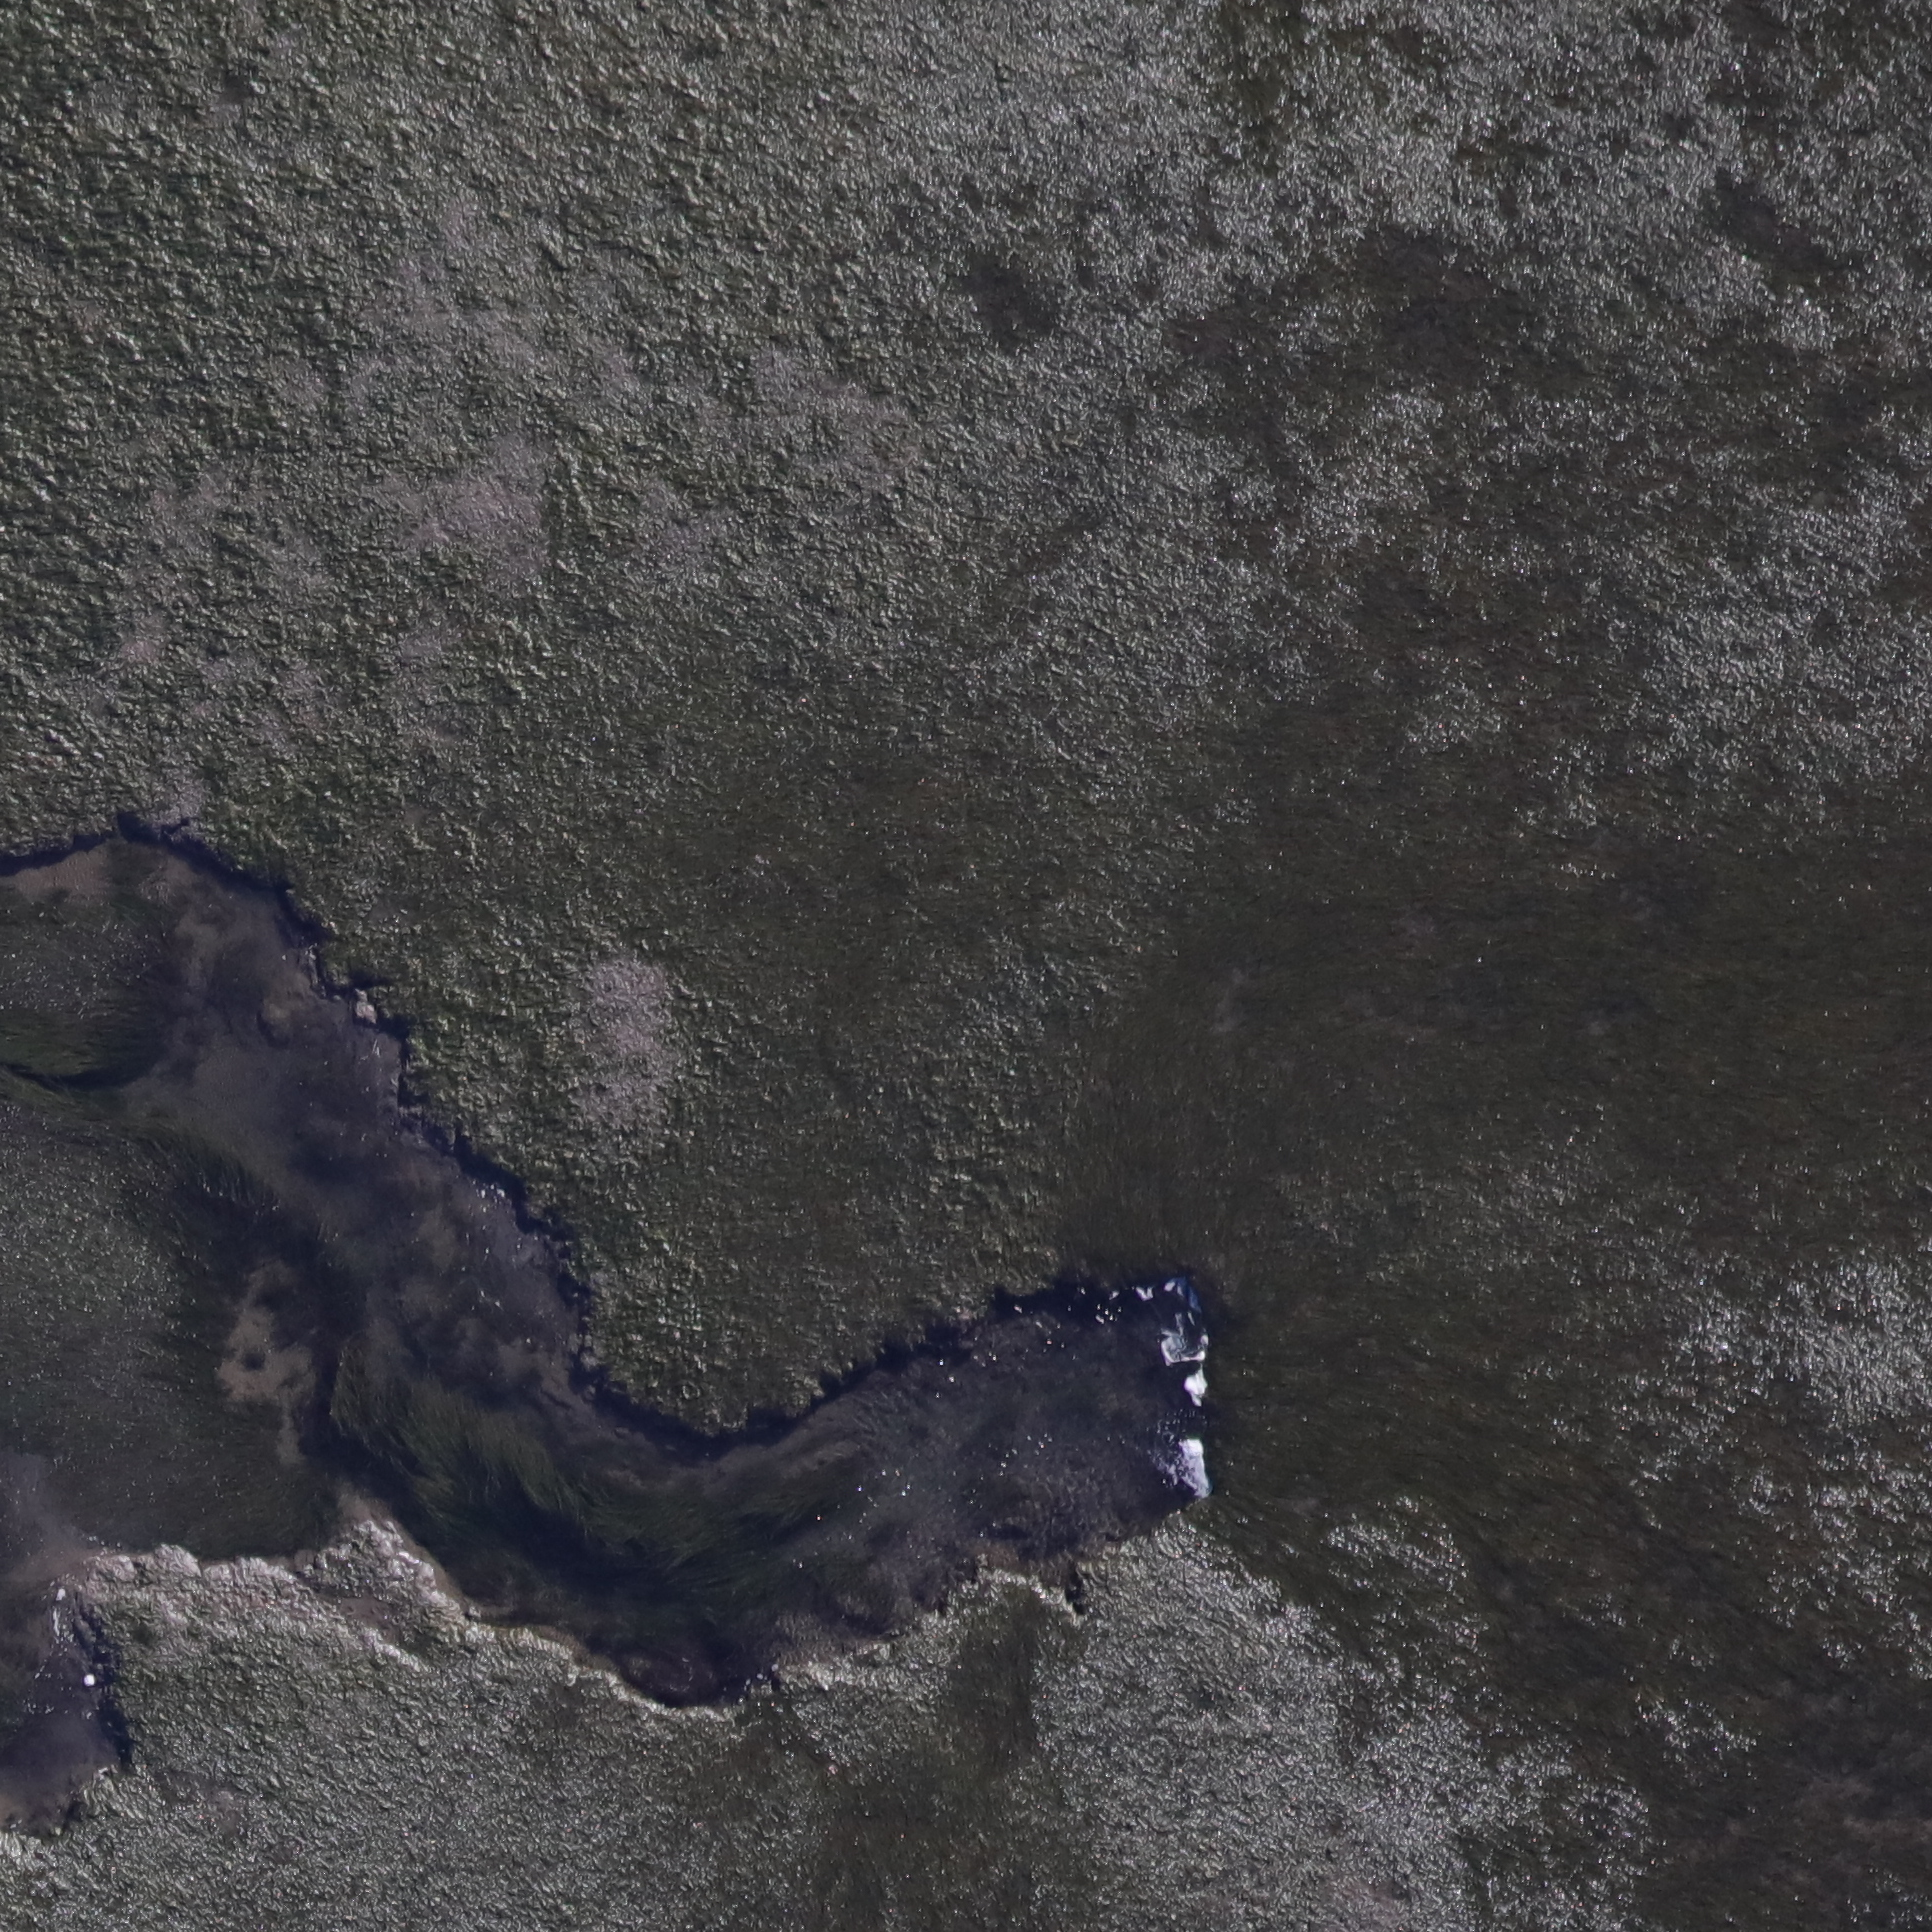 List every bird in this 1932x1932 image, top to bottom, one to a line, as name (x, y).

None